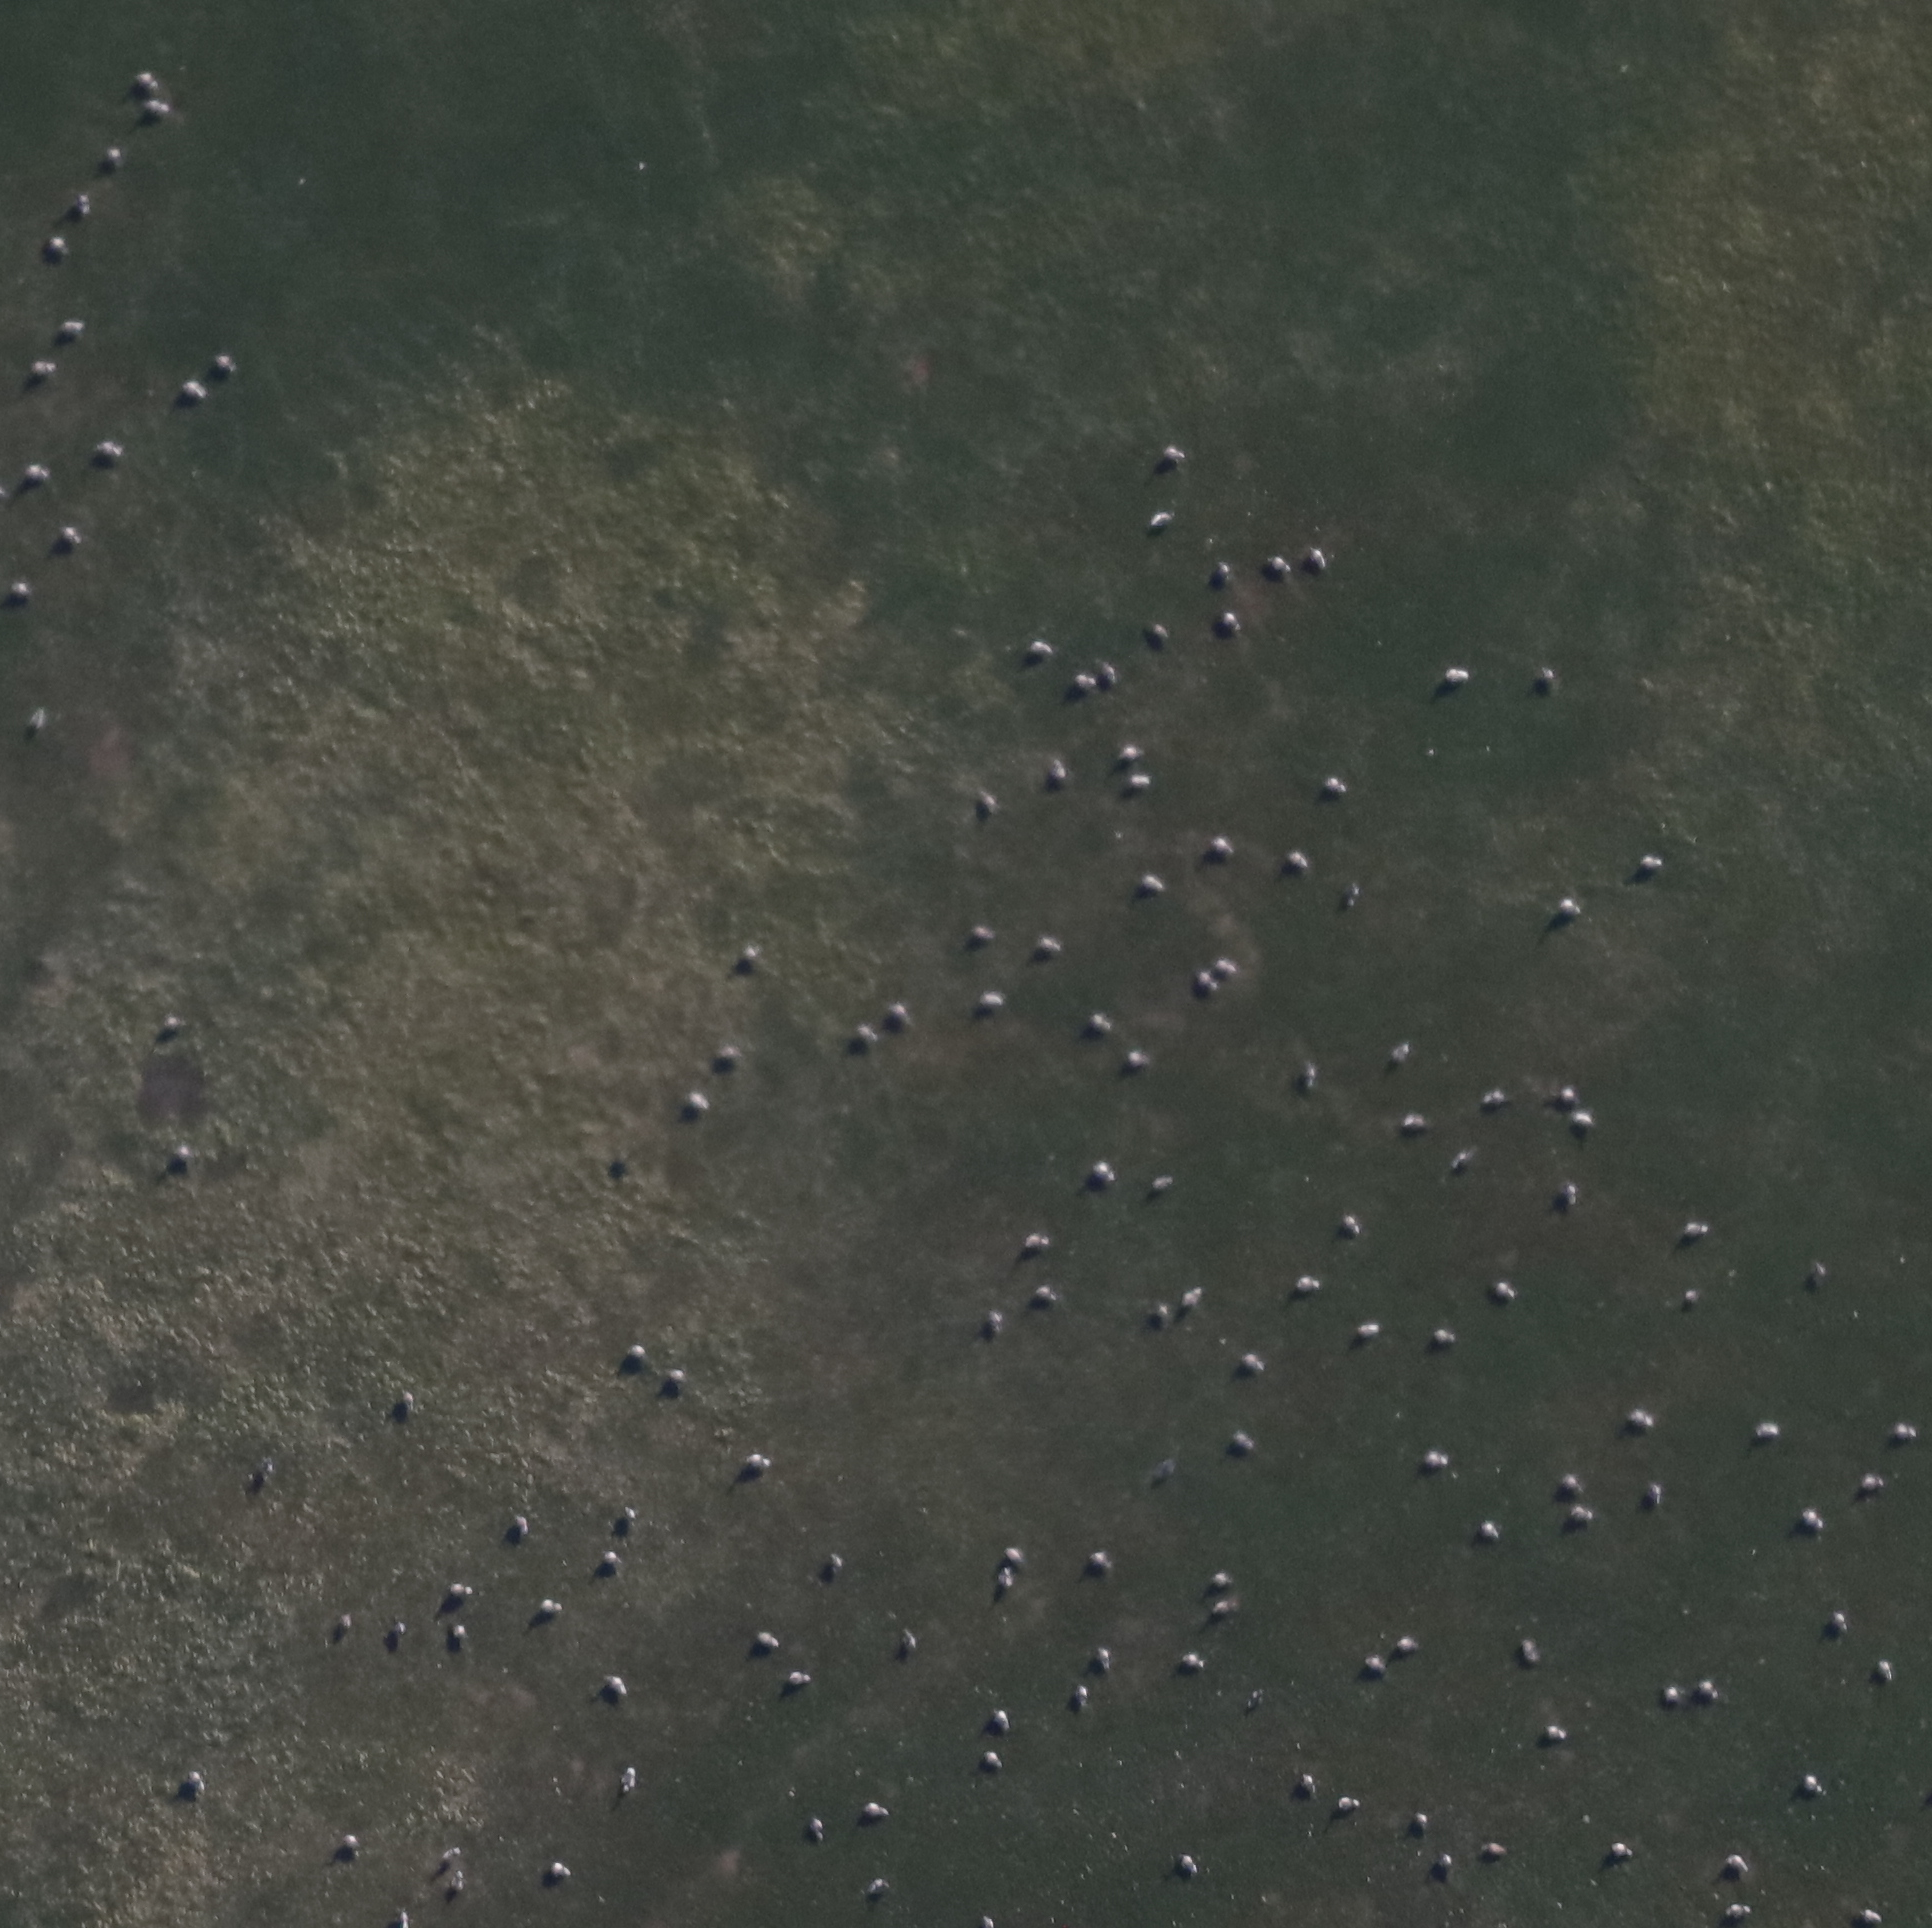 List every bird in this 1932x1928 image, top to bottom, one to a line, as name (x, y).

brant (148, 76)
brant (156, 117)
brant (110, 156)
brant (84, 208)
brant (63, 244)
brant (74, 328)
brant (225, 366)
brant (52, 367)
brant (197, 389)
brant (1180, 450)
brant (111, 457)
brant (42, 471)
brant (5, 489)
brant (1166, 525)
brant (72, 540)
brant (1326, 555)
brant (1291, 567)
brant (1223, 568)
brant (22, 594)
brant (1225, 631)
brant (1164, 634)
brant (1045, 657)
brant (1550, 671)
brant (1455, 679)
brant (1105, 681)
brant (1084, 691)
brant (46, 719)
brant (1130, 755)
brant (1060, 777)
brant (1146, 782)
brant (1340, 788)
brant (997, 806)
brant (1220, 846)
brant (1660, 861)
brant (1307, 863)
brant (1147, 887)
brant (1353, 898)
brant (1574, 910)
brant (981, 938)
brant (1050, 945)
brant (753, 955)
brant (1225, 972)
brant (1209, 983)
brant (995, 994)
brant (910, 1007)
brant (1100, 1022)
brant (167, 1033)
brant (865, 1038)
brant (1402, 1046)
brant (1137, 1058)
brant (734, 1062)
brant (1315, 1074)
brant (1569, 1093)
brant (1491, 1095)
brant (702, 1107)
brant (1416, 1115)
brant (1578, 1116)
brant (196, 1155)
brant (1473, 1158)
brant (1101, 1171)
brant (1169, 1188)
brant (1565, 1189)
brant (1351, 1226)
brant (1040, 1235)
brant (1692, 1238)
brant (1820, 1269)
brant (1051, 1285)
brant (1503, 1287)
brant (1306, 1288)
brant (1691, 1293)
brant (1191, 1295)
brant (993, 1316)
brant (1163, 1318)
brant (1367, 1327)
brant (1443, 1338)
brant (636, 1355)
brant (1252, 1364)
brant (685, 1383)
brant (406, 1410)
brant (1646, 1421)
brant (1912, 1430)
brant (1769, 1435)
brant (1242, 1442)
brant (757, 1456)
brant (1429, 1459)
brant (1167, 1468)
brant (257, 1480)
brant (1571, 1485)
brant (1873, 1488)
brant (1665, 1491)
brant (1579, 1512)
brant (1803, 1520)
brant (634, 1522)
brant (529, 1532)
brant (1486, 1539)
brant (1017, 1555)
brant (1104, 1560)
brant (612, 1565)
brant (817, 1568)
brant (1006, 1578)
brant (1229, 1583)
brant (456, 1595)
brant (557, 1597)
brant (1223, 1615)
brant (1836, 1619)
brant (344, 1620)
brant (400, 1632)
brant (460, 1635)
brant (915, 1637)
brant (1412, 1637)
brant (764, 1638)
brant (1539, 1656)
brant (1377, 1663)
brant (1106, 1664)
brant (1195, 1668)
brant (1887, 1668)
brant (801, 1678)
brant (612, 1686)
brant (1710, 1687)
brant (1088, 1692)
brant (1674, 1693)
brant (1256, 1706)
brant (1004, 1720)
brant (1552, 1738)
brant (992, 1762)
brant (183, 1780)
brant (626, 1782)
brant (1808, 1785)
brant (1307, 1787)
brant (880, 1810)
brant (1359, 1811)
brant (1422, 1823)
brant (815, 1825)
brant (356, 1850)
brant (444, 1850)
brant (1496, 1850)
brant (1611, 1851)
brant (1185, 1862)
brant (1445, 1865)
brant (1730, 1870)
brant (558, 1871)
brant (456, 1875)
brant (877, 1884)
brant (1740, 1909)
brant (1868, 1916)
brant (986, 1920)
brant (402, 1922)